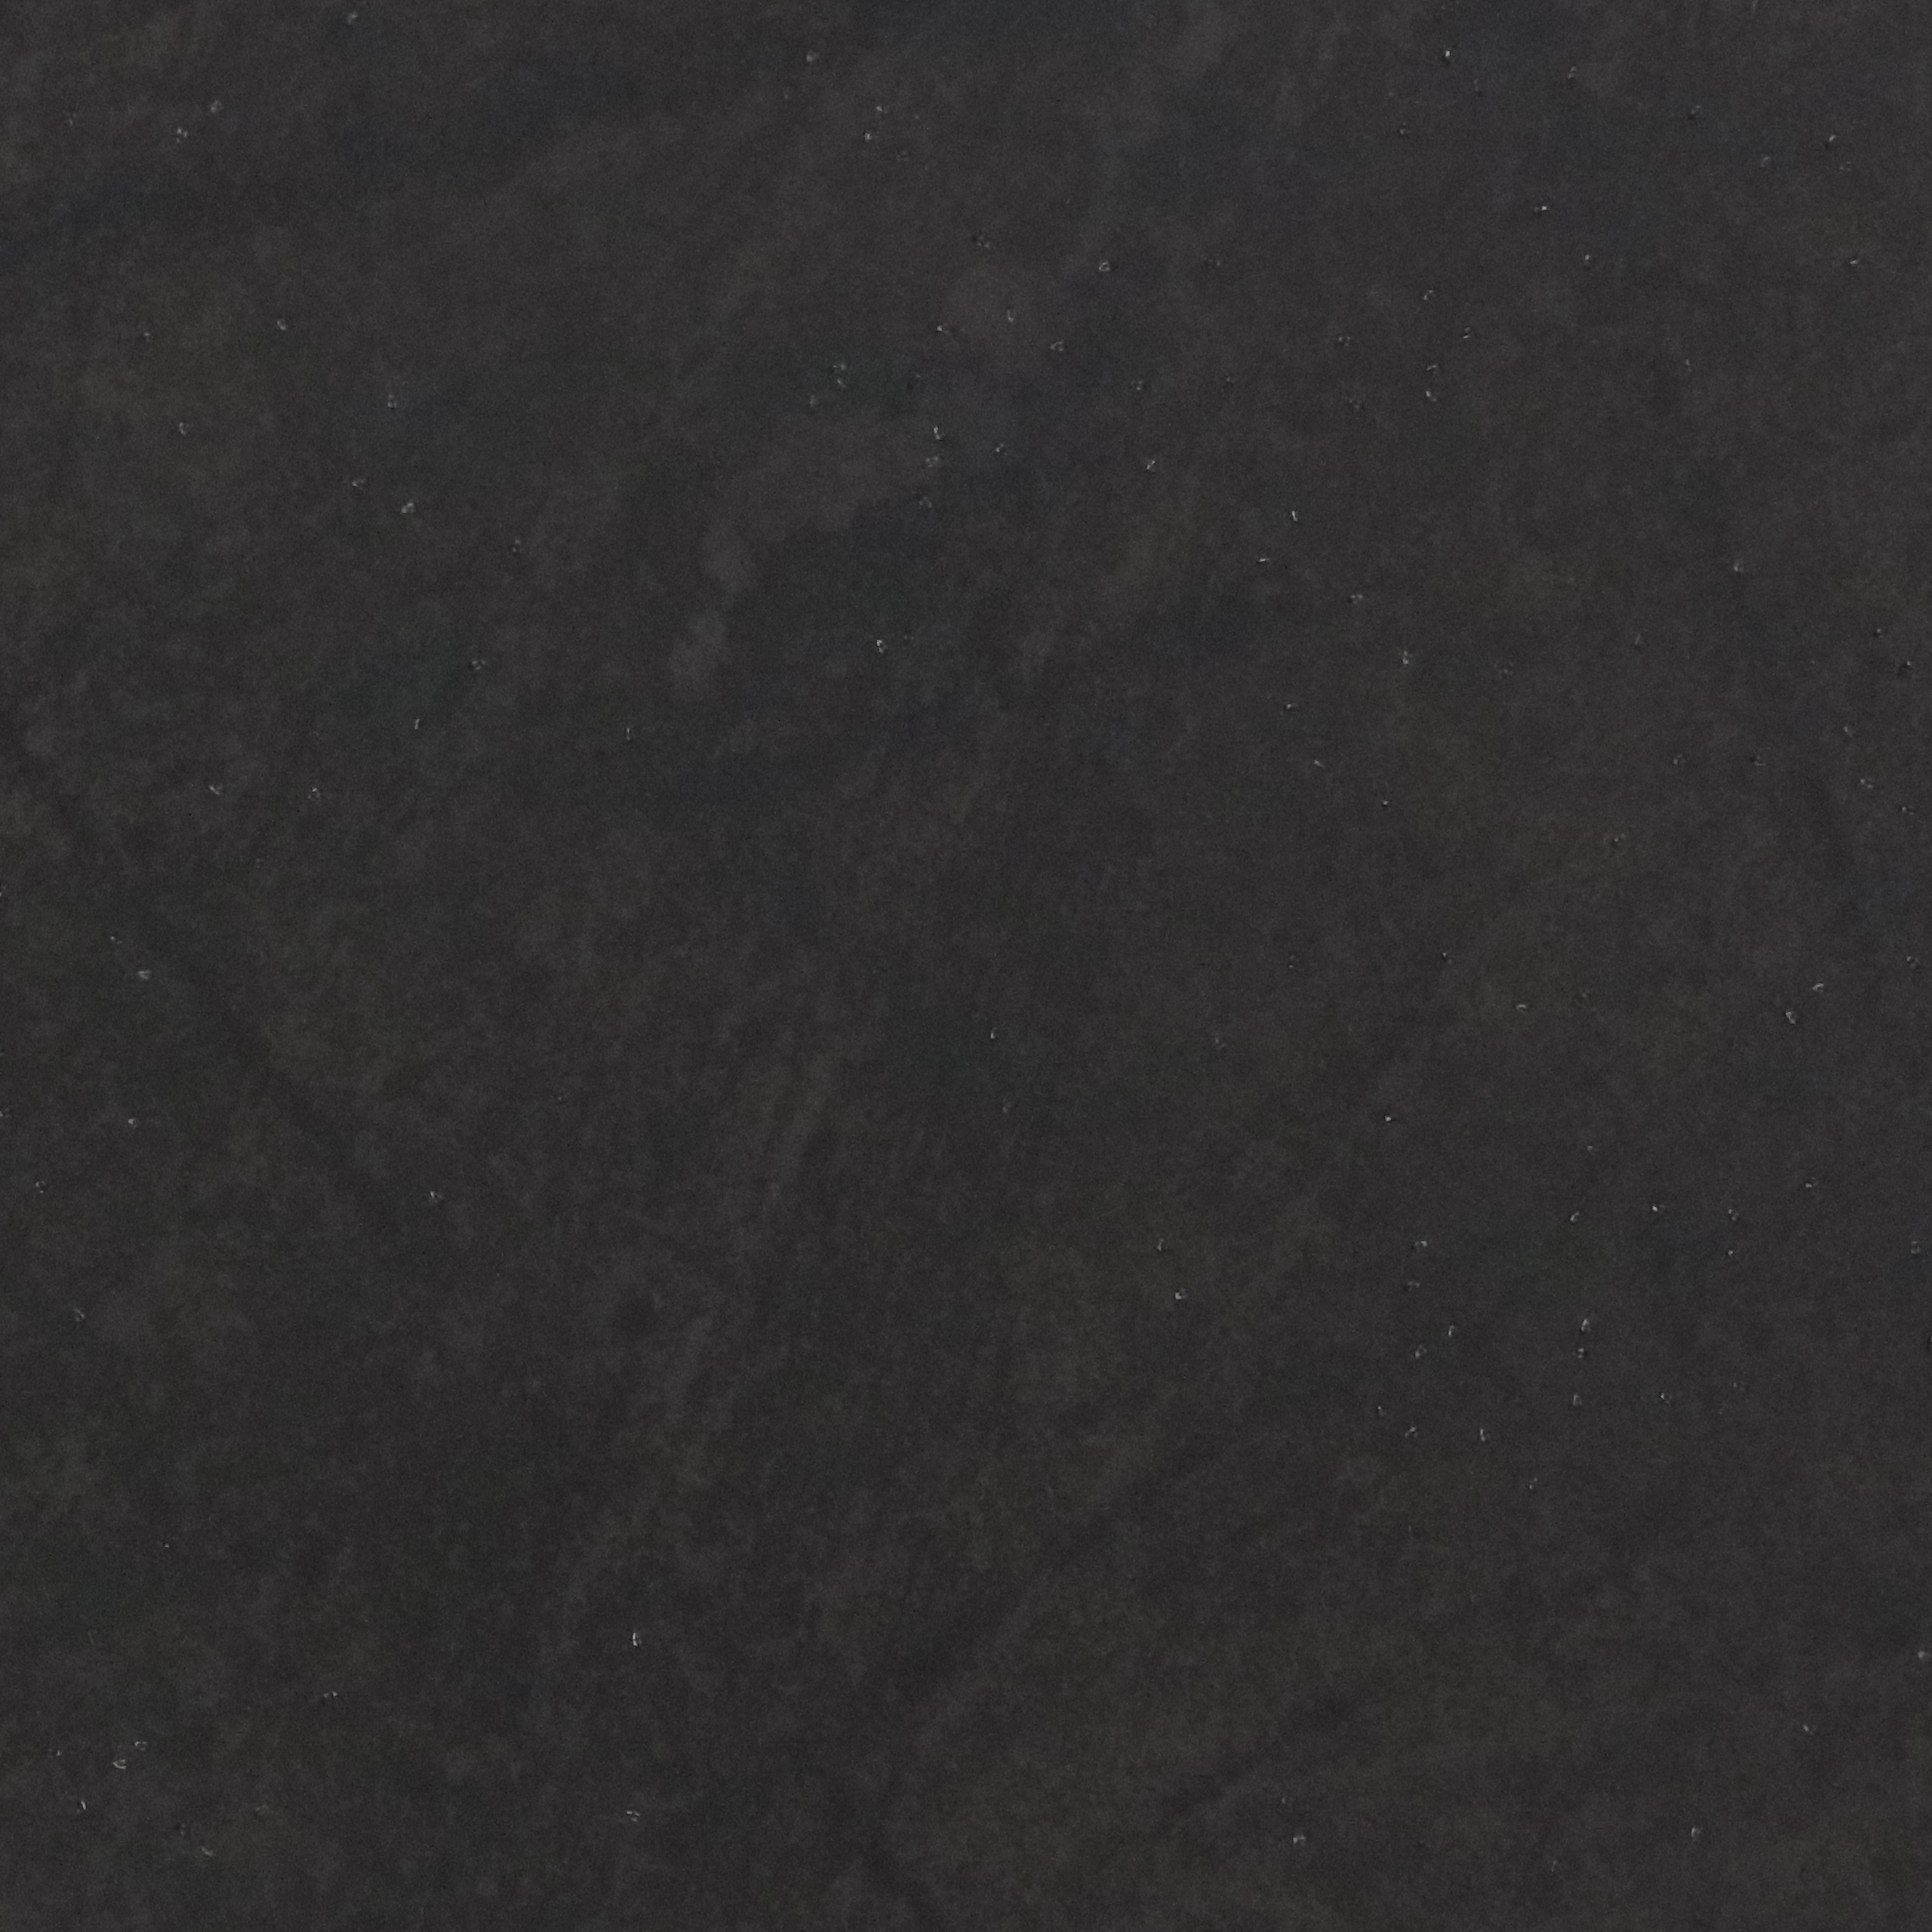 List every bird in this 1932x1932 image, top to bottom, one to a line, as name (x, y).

other bird (1763, 6)
brant (352, 19)
brant (815, 50)
brant (1449, 58)
other bird (1582, 69)
other bird (1473, 92)
brant (216, 106)
other bird (1696, 108)
brant (878, 112)
brant (71, 116)
brant (1396, 131)
brant (180, 134)
brant (869, 136)
other bird (1828, 149)
brant (900, 156)
other bird (1766, 162)
brant (1847, 168)
other bird (1543, 217)
brant (981, 243)
brant (1590, 264)
brant (1857, 265)
brant (1214, 267)
brant (1102, 273)
brant (1430, 296)
brant (1008, 317)
brant (946, 326)
brant (289, 328)
brant (1467, 328)
brant (1341, 335)
brant (152, 337)
brant (1056, 350)
brant (840, 362)
brant (1698, 362)
brant (1432, 373)
brant (1143, 383)
brant (1230, 385)
brant (401, 403)
brant (1366, 403)
brant (1429, 404)
brant (813, 406)
brant (932, 432)
brant (189, 433)
brant (1002, 449)
brant (935, 454)
brant (1157, 468)
brant (360, 483)
brant (927, 505)
brant (408, 508)
brant (1296, 512)
brant (514, 550)
brant (1270, 563)
brant (1736, 565)
brant (1358, 600)
brant (908, 631)
brant (1879, 638)
brant (1639, 640)
brant (887, 649)
brant (1416, 657)
brant (478, 659)
brant (1515, 670)
brant (1907, 676)
brant (1289, 703)
brant (421, 728)
brant (1848, 728)
brant (628, 738)
brant (1682, 755)
brant (1761, 762)
brant (1320, 763)
brant (1866, 773)
brant (225, 790)
brant (317, 792)
brant (1391, 800)
brant (1912, 806)
brant (1628, 831)
brant (262, 858)
brant (113, 944)
brant (1448, 951)
brant (1293, 964)
brant (1908, 964)
brant (144, 975)
brant (1822, 992)
brant (1589, 998)
brant (1516, 1011)
brant (1797, 1022)
brant (994, 1034)
brant (1223, 1042)
brant (1018, 1107)
brant (3, 1111)
brant (1393, 1113)
brant (141, 1116)
brant (1590, 1149)
brant (1804, 1188)
brant (47, 1189)
brant (432, 1191)
brant (1663, 1202)
brant (1741, 1208)
brant (1576, 1220)
brant (1419, 1238)
brant (1162, 1245)
brant (1916, 1250)
brant (1736, 1253)
brant (1411, 1288)
brant (1189, 1296)
brant (84, 1317)
brant (1588, 1317)
brant (1456, 1335)
brant (1588, 1353)
brant (1419, 1354)
brant (1741, 1377)
brant (1576, 1400)
brant (1675, 1400)
brant (1381, 1406)
brant (1731, 1409)
brant (1410, 1429)
brant (1486, 1433)
brant (1535, 1482)
brant (162, 1544)
brant (638, 1642)
brant (1928, 1664)
brant (330, 1696)
brant (1819, 1739)
brant (137, 1744)
brant (54, 1752)
brant (113, 1769)
brant (1283, 1802)
other bird (261, 1808)
brant (633, 1814)
brant (82, 1816)
other bird (183, 1828)
brant (1694, 1829)
brant (1296, 1842)
other bird (212, 1848)
brant (1554, 1868)